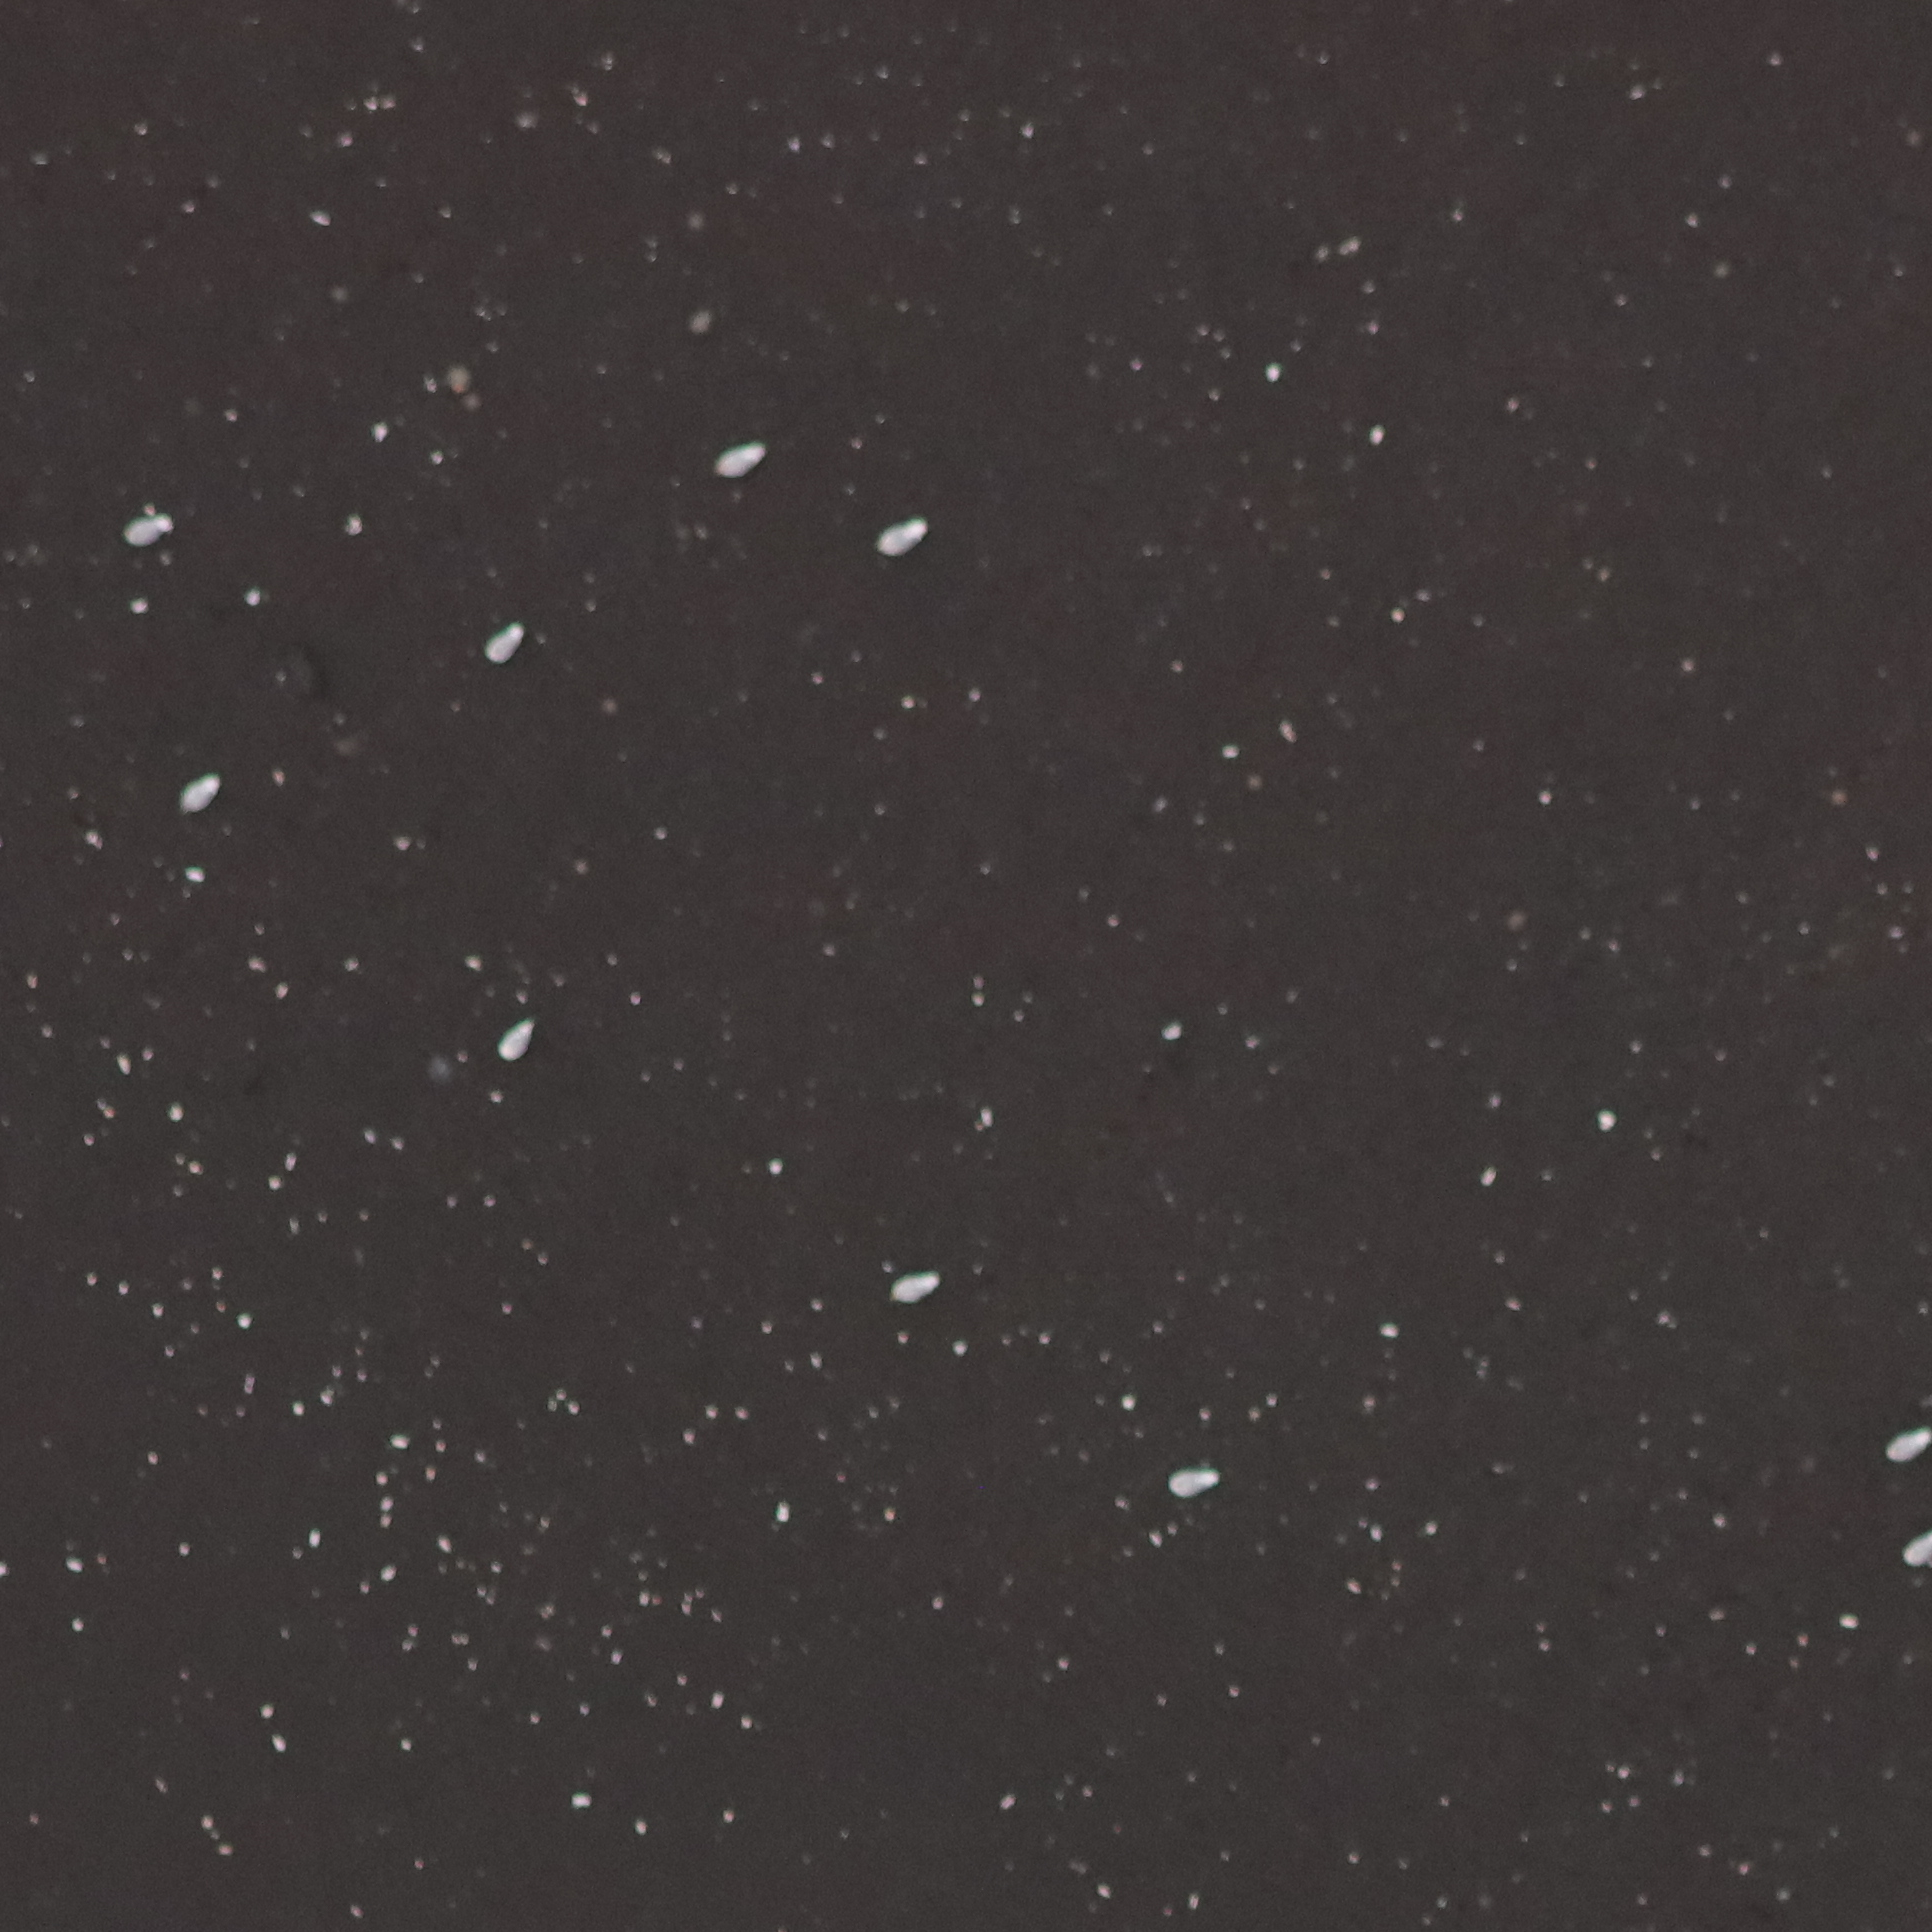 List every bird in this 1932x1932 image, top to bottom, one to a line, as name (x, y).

emperor goose (736, 461)
emperor goose (147, 531)
emperor goose (904, 541)
emperor goose (506, 645)
emperor goose (191, 797)
emperor goose (516, 1040)
emperor goose (917, 1290)
emperor goose (1907, 1444)
emperor goose (1191, 1482)
emperor goose (1923, 1546)